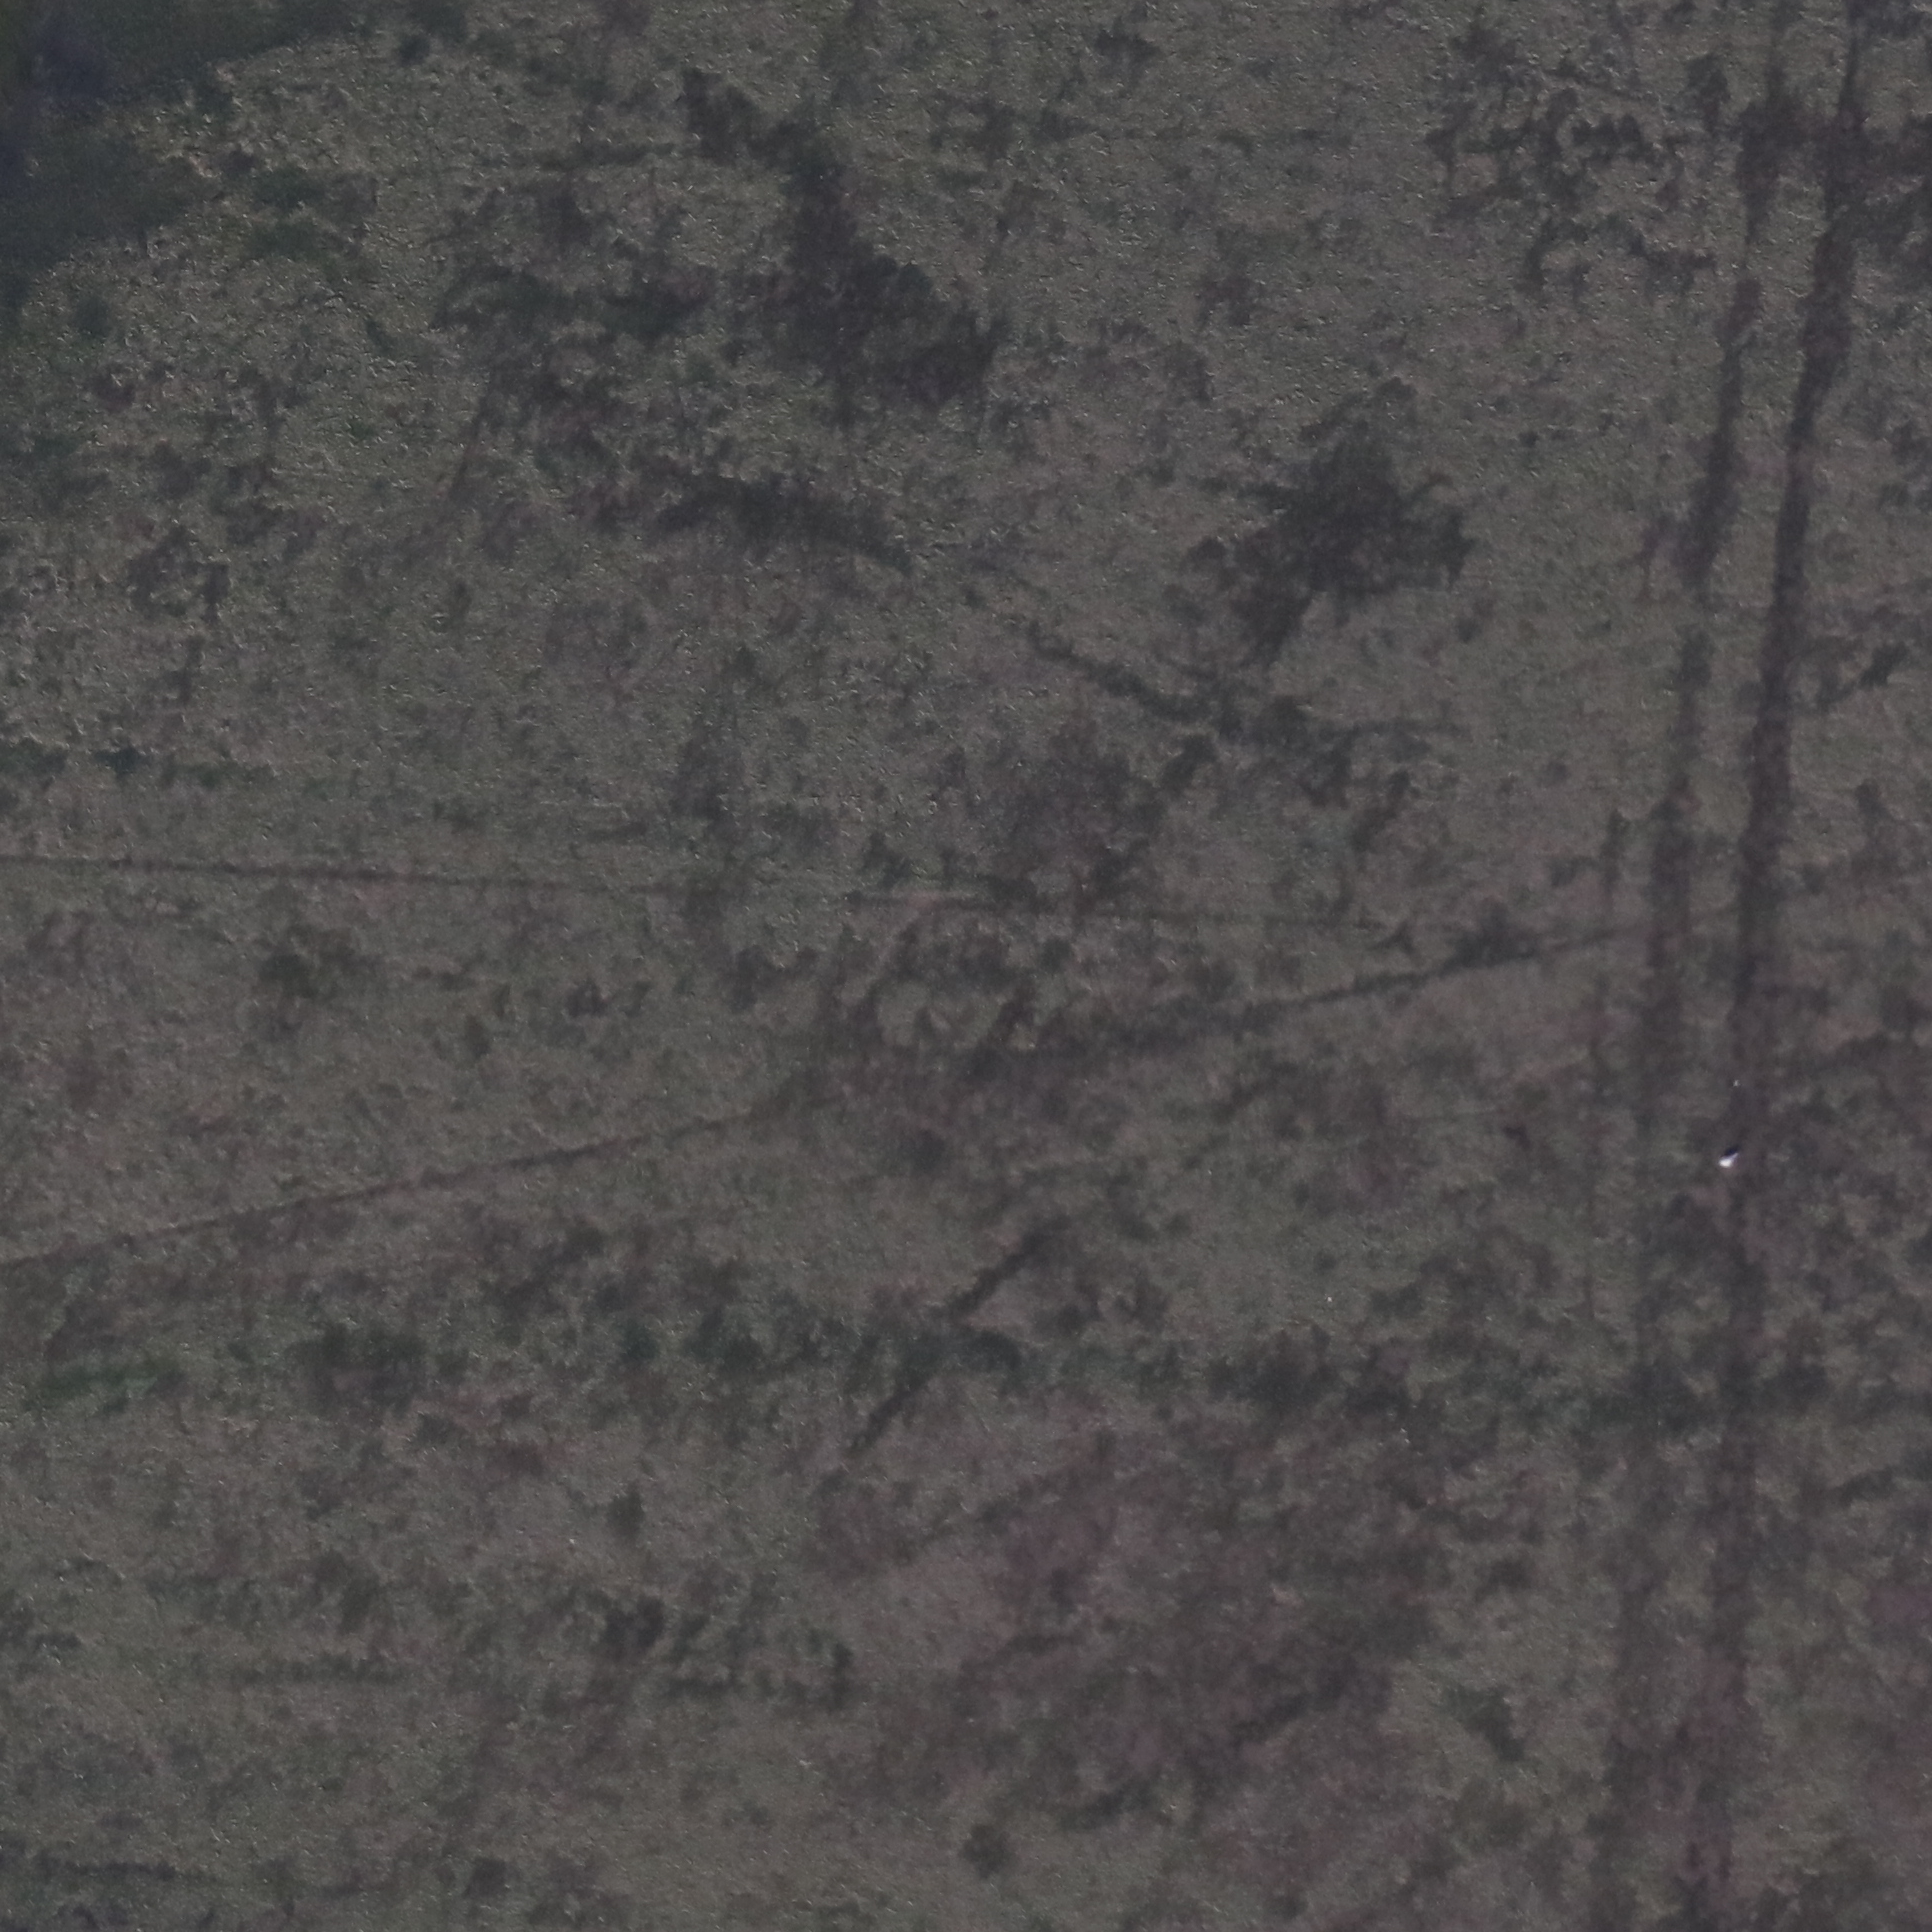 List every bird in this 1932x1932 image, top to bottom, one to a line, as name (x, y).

gull (1729, 1159)